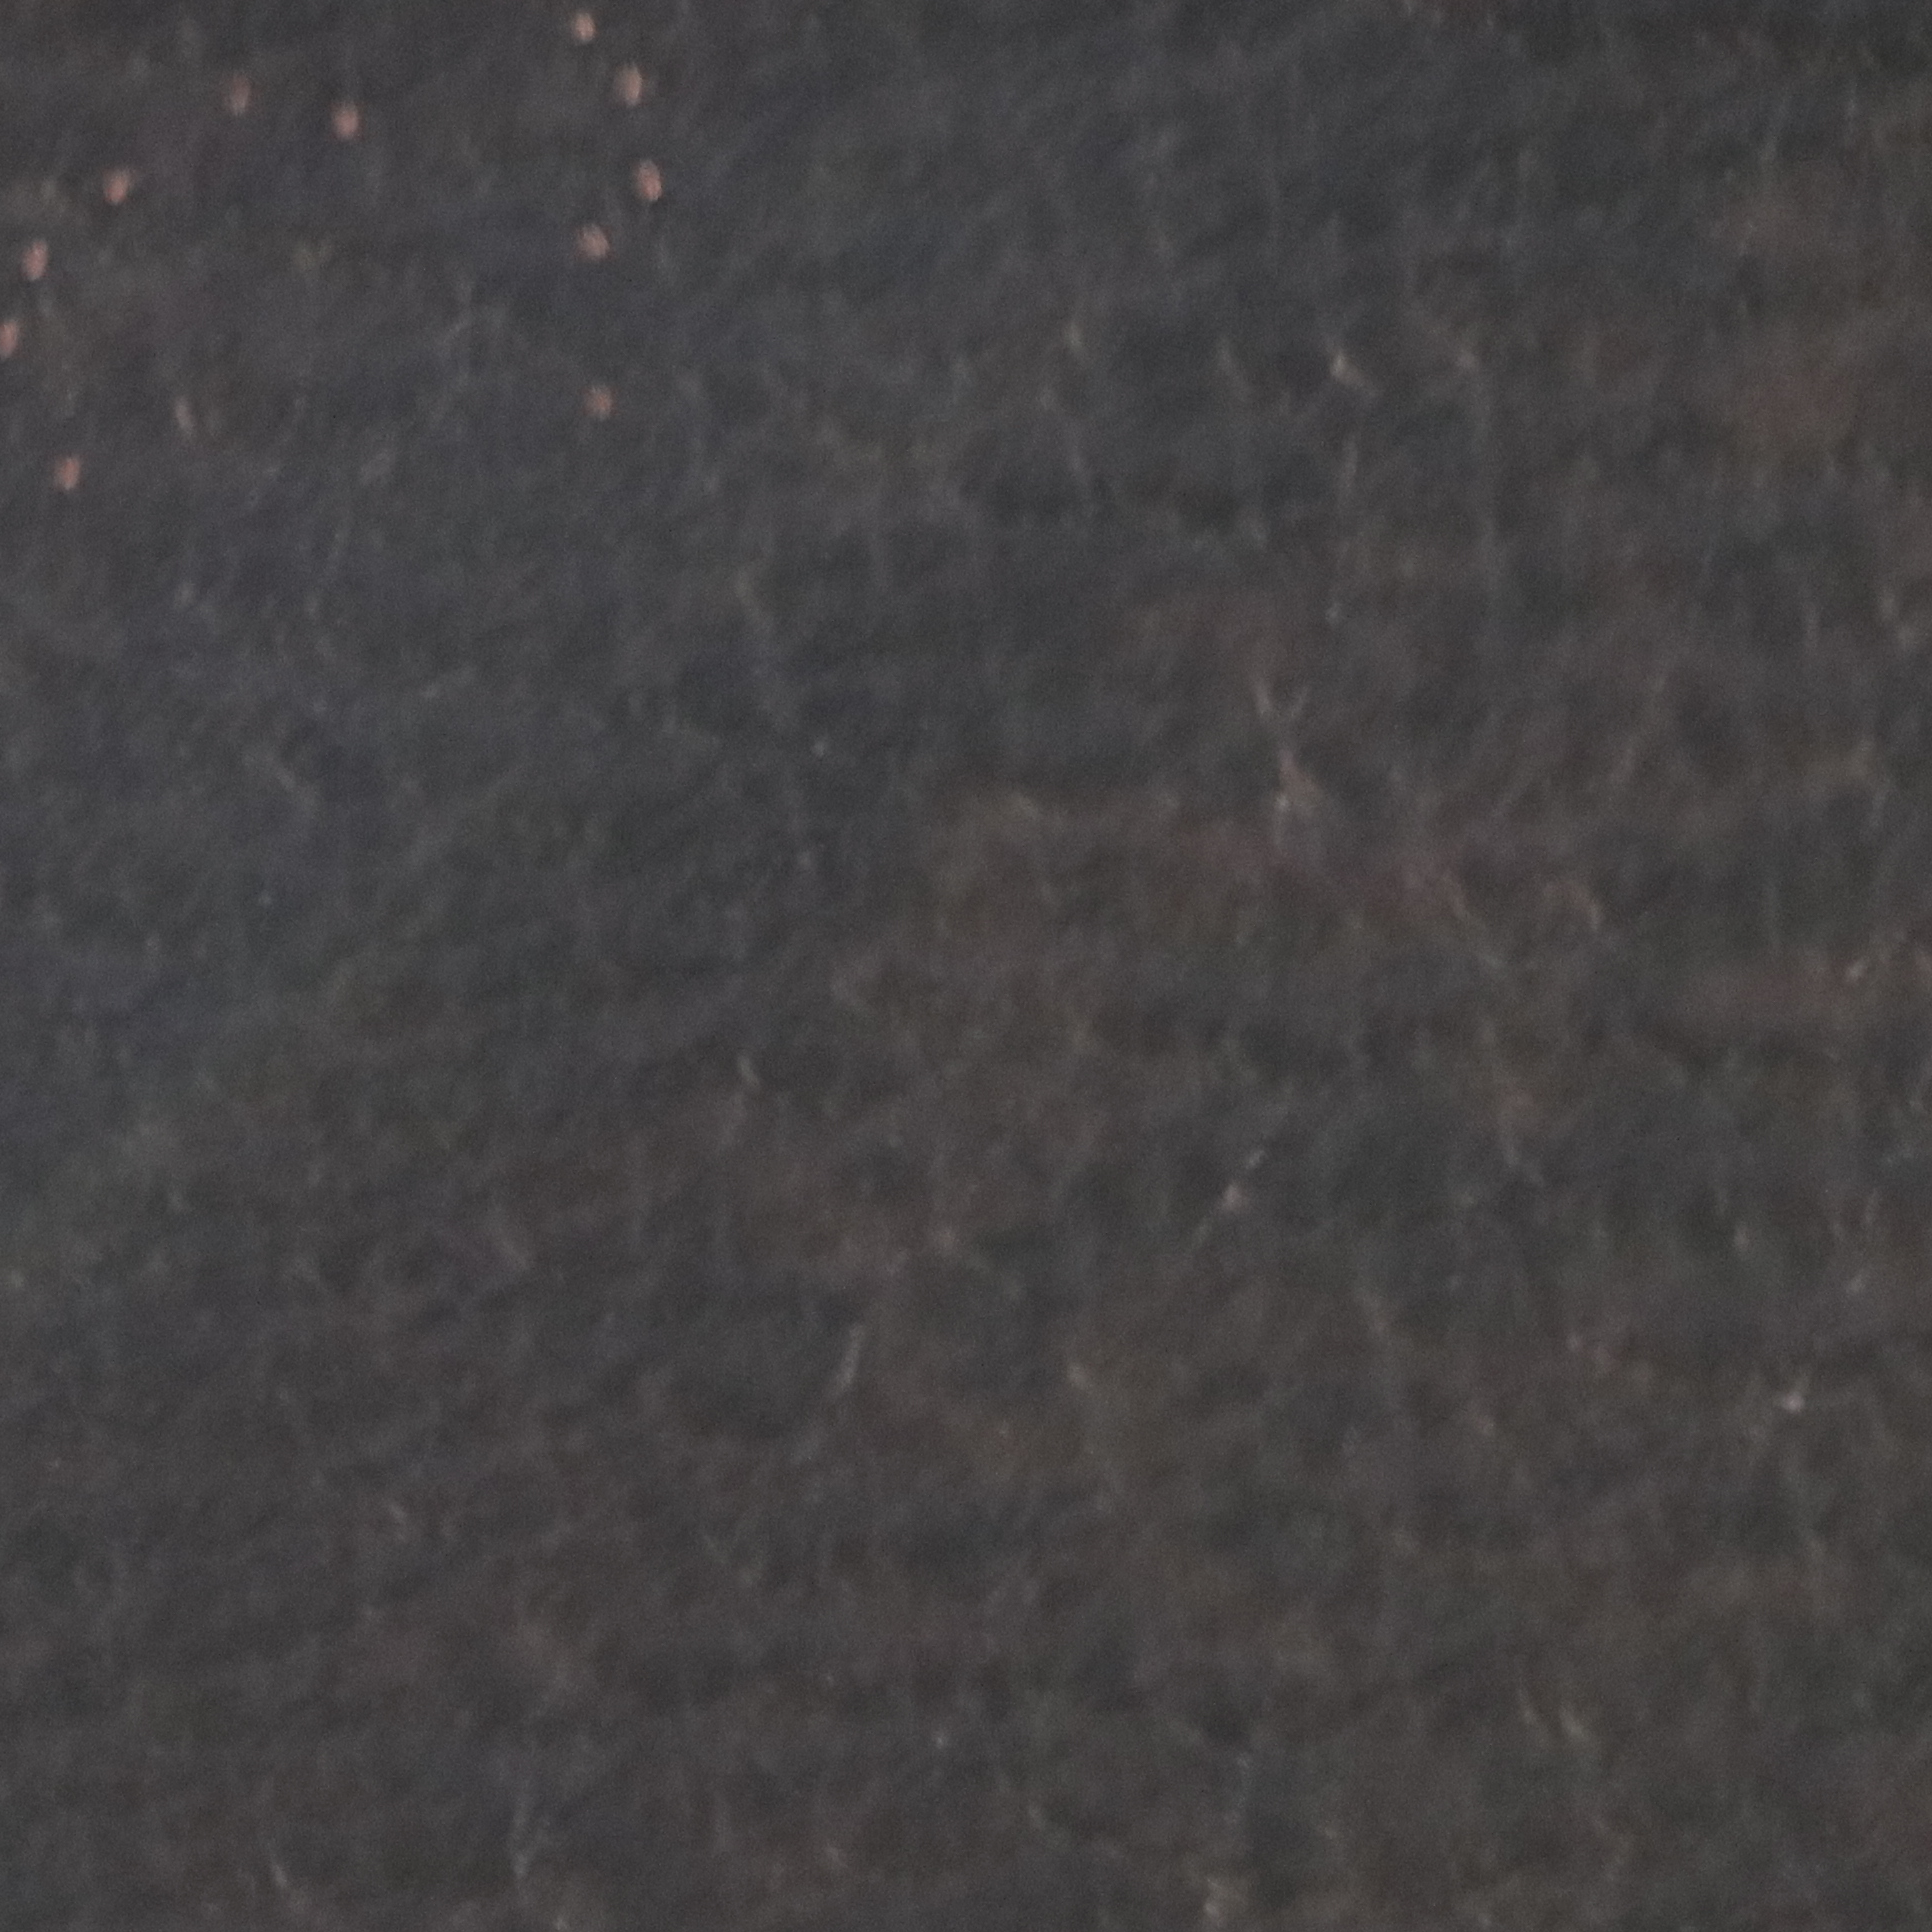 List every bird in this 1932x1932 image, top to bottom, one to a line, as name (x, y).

Canada goose (578, 24)
Canada goose (621, 83)
Canada goose (236, 94)
Canada goose (344, 118)
Canada goose (644, 179)
Canada goose (118, 187)
Canada goose (589, 234)
Canada goose (29, 267)
Canada goose (6, 344)
Canada goose (595, 397)
Canada goose (67, 470)